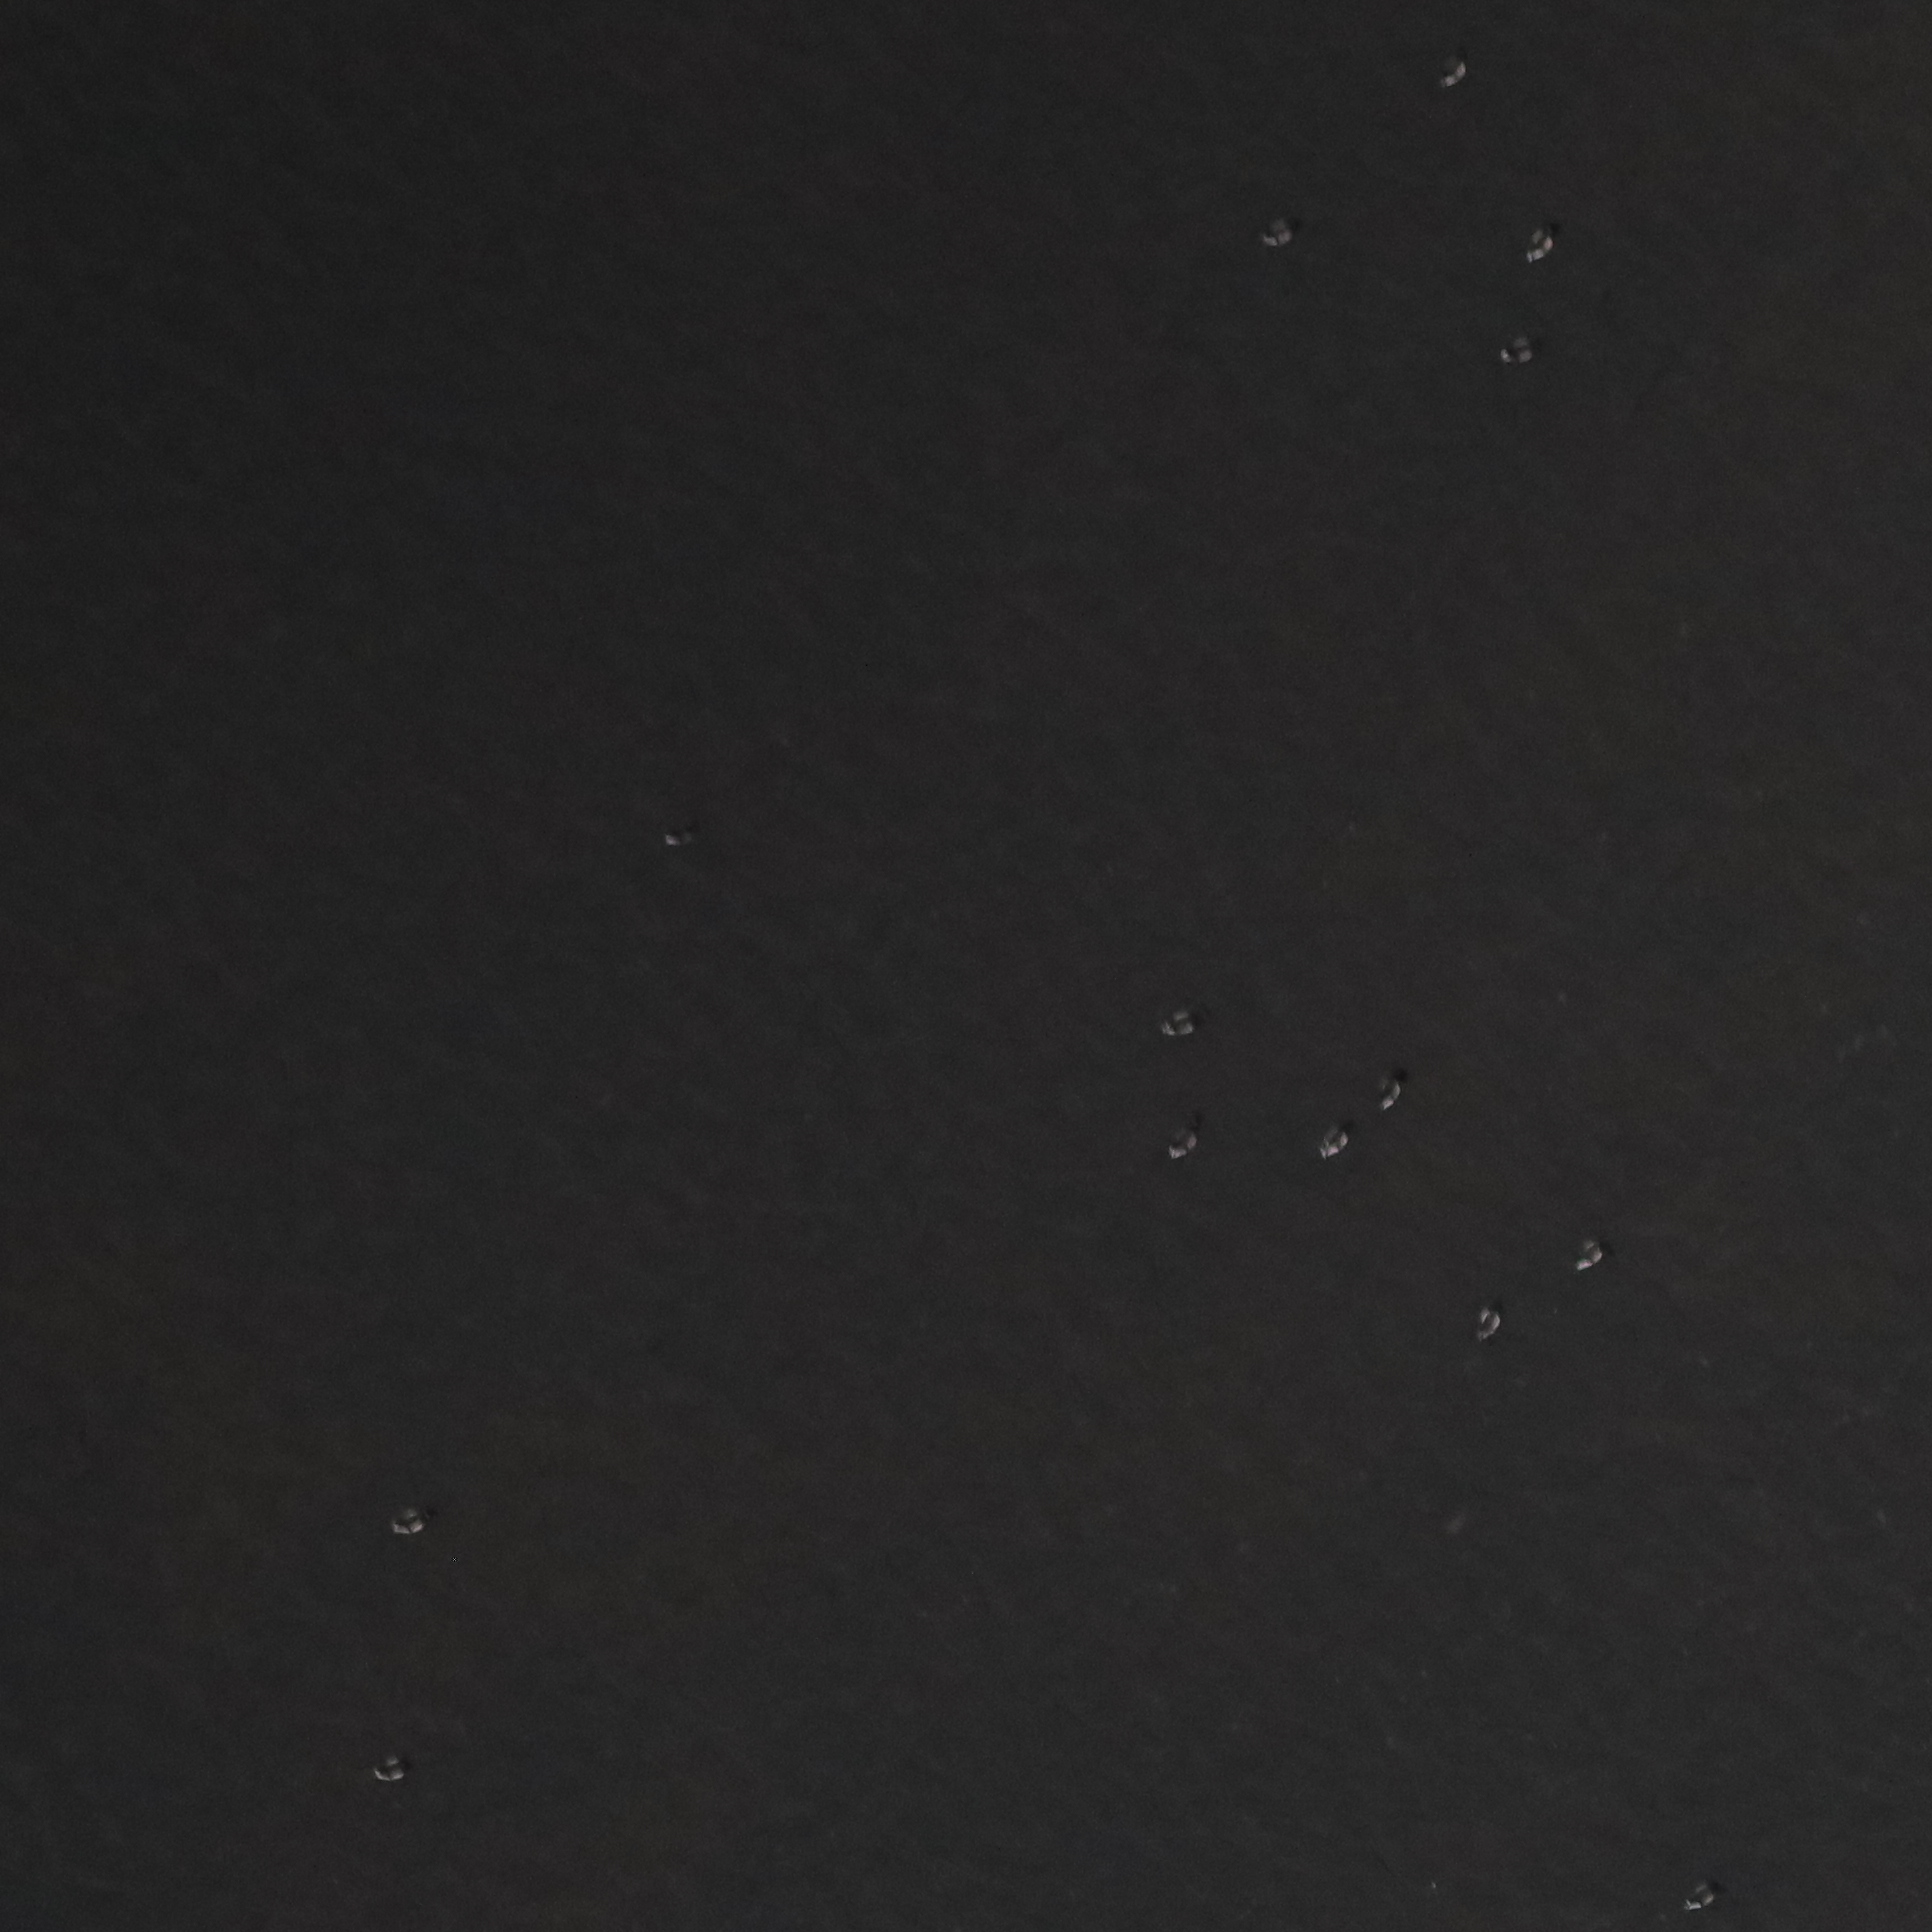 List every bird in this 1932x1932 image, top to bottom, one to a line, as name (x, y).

brant (1452, 69)
brant (1276, 229)
brant (1541, 244)
brant (1519, 352)
brant (680, 836)
brant (1181, 1023)
brant (1390, 1091)
brant (1328, 1138)
brant (1179, 1141)
brant (1591, 1257)
brant (1489, 1323)
brant (412, 1523)
brant (392, 1771)
brant (1702, 1895)